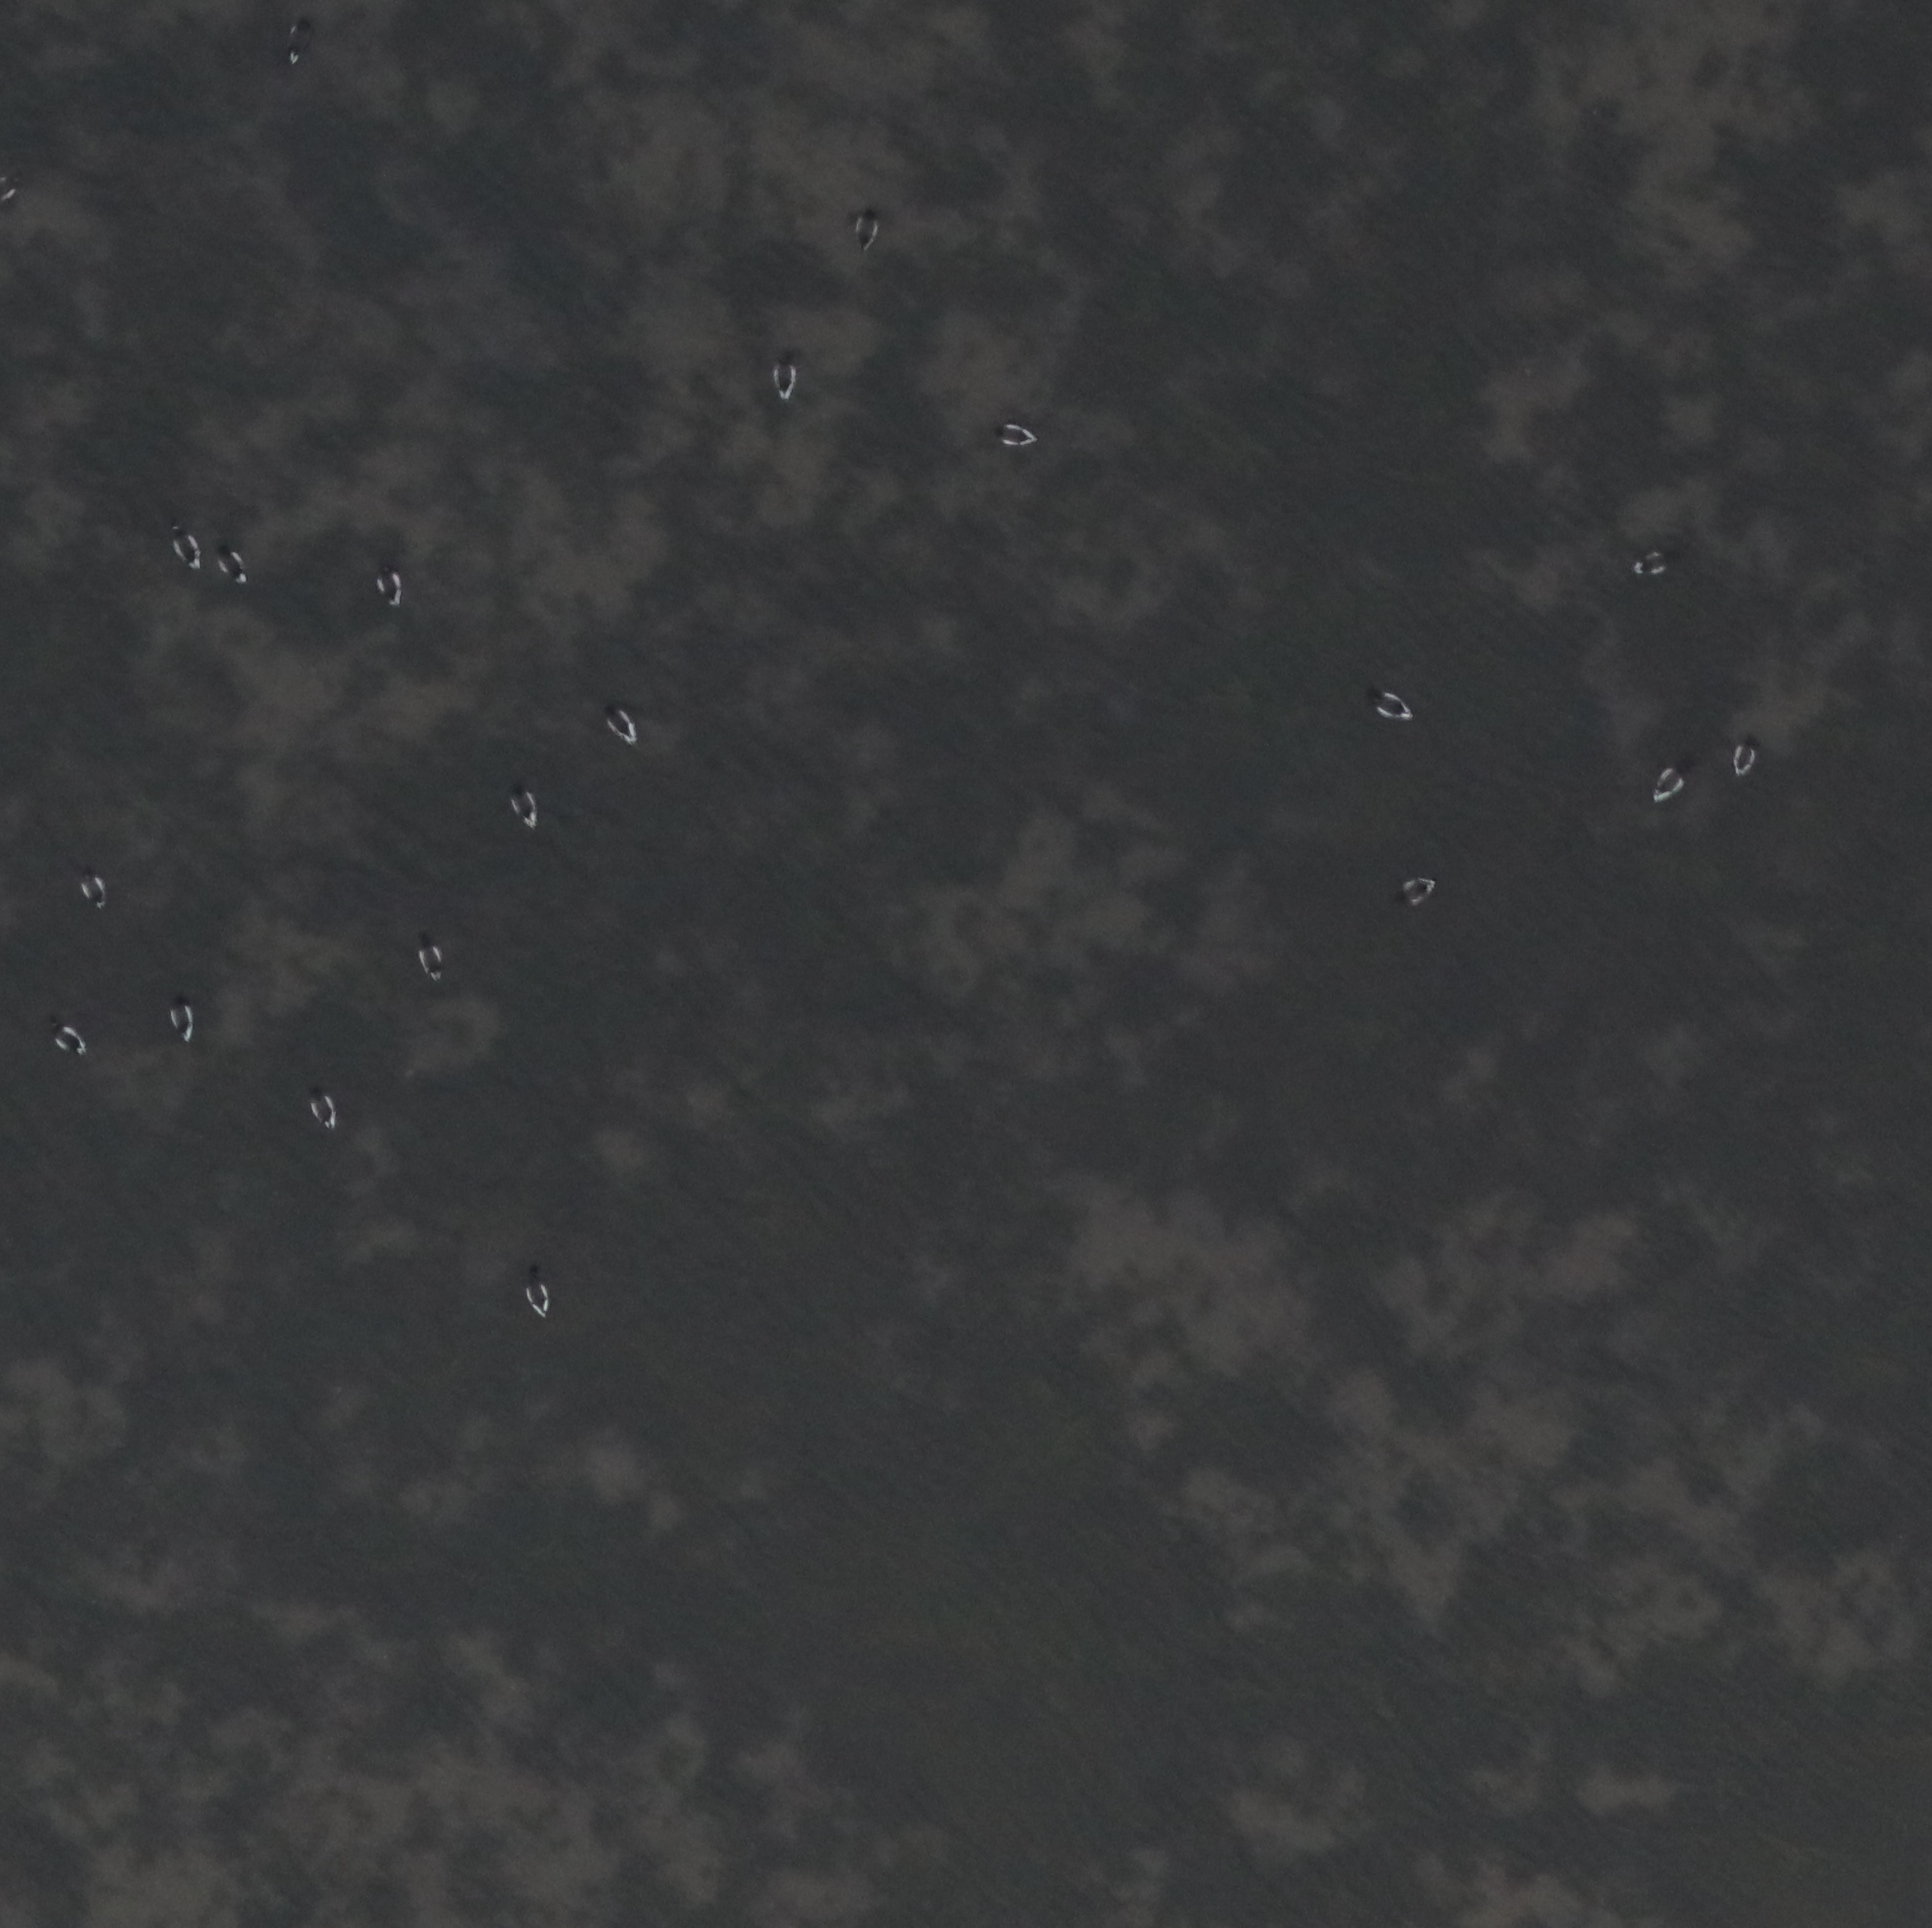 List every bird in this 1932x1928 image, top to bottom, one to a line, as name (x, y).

brant (299, 41)
brant (867, 224)
brant (786, 377)
brant (1013, 435)
brant (186, 548)
brant (232, 563)
brant (1652, 564)
brant (389, 586)
brant (1391, 706)
brant (620, 721)
brant (1745, 757)
brant (1668, 784)
brant (525, 804)
brant (92, 888)
brant (1415, 891)
brant (430, 960)
brant (183, 1020)
brant (68, 1042)
brant (325, 1109)
brant (538, 1294)